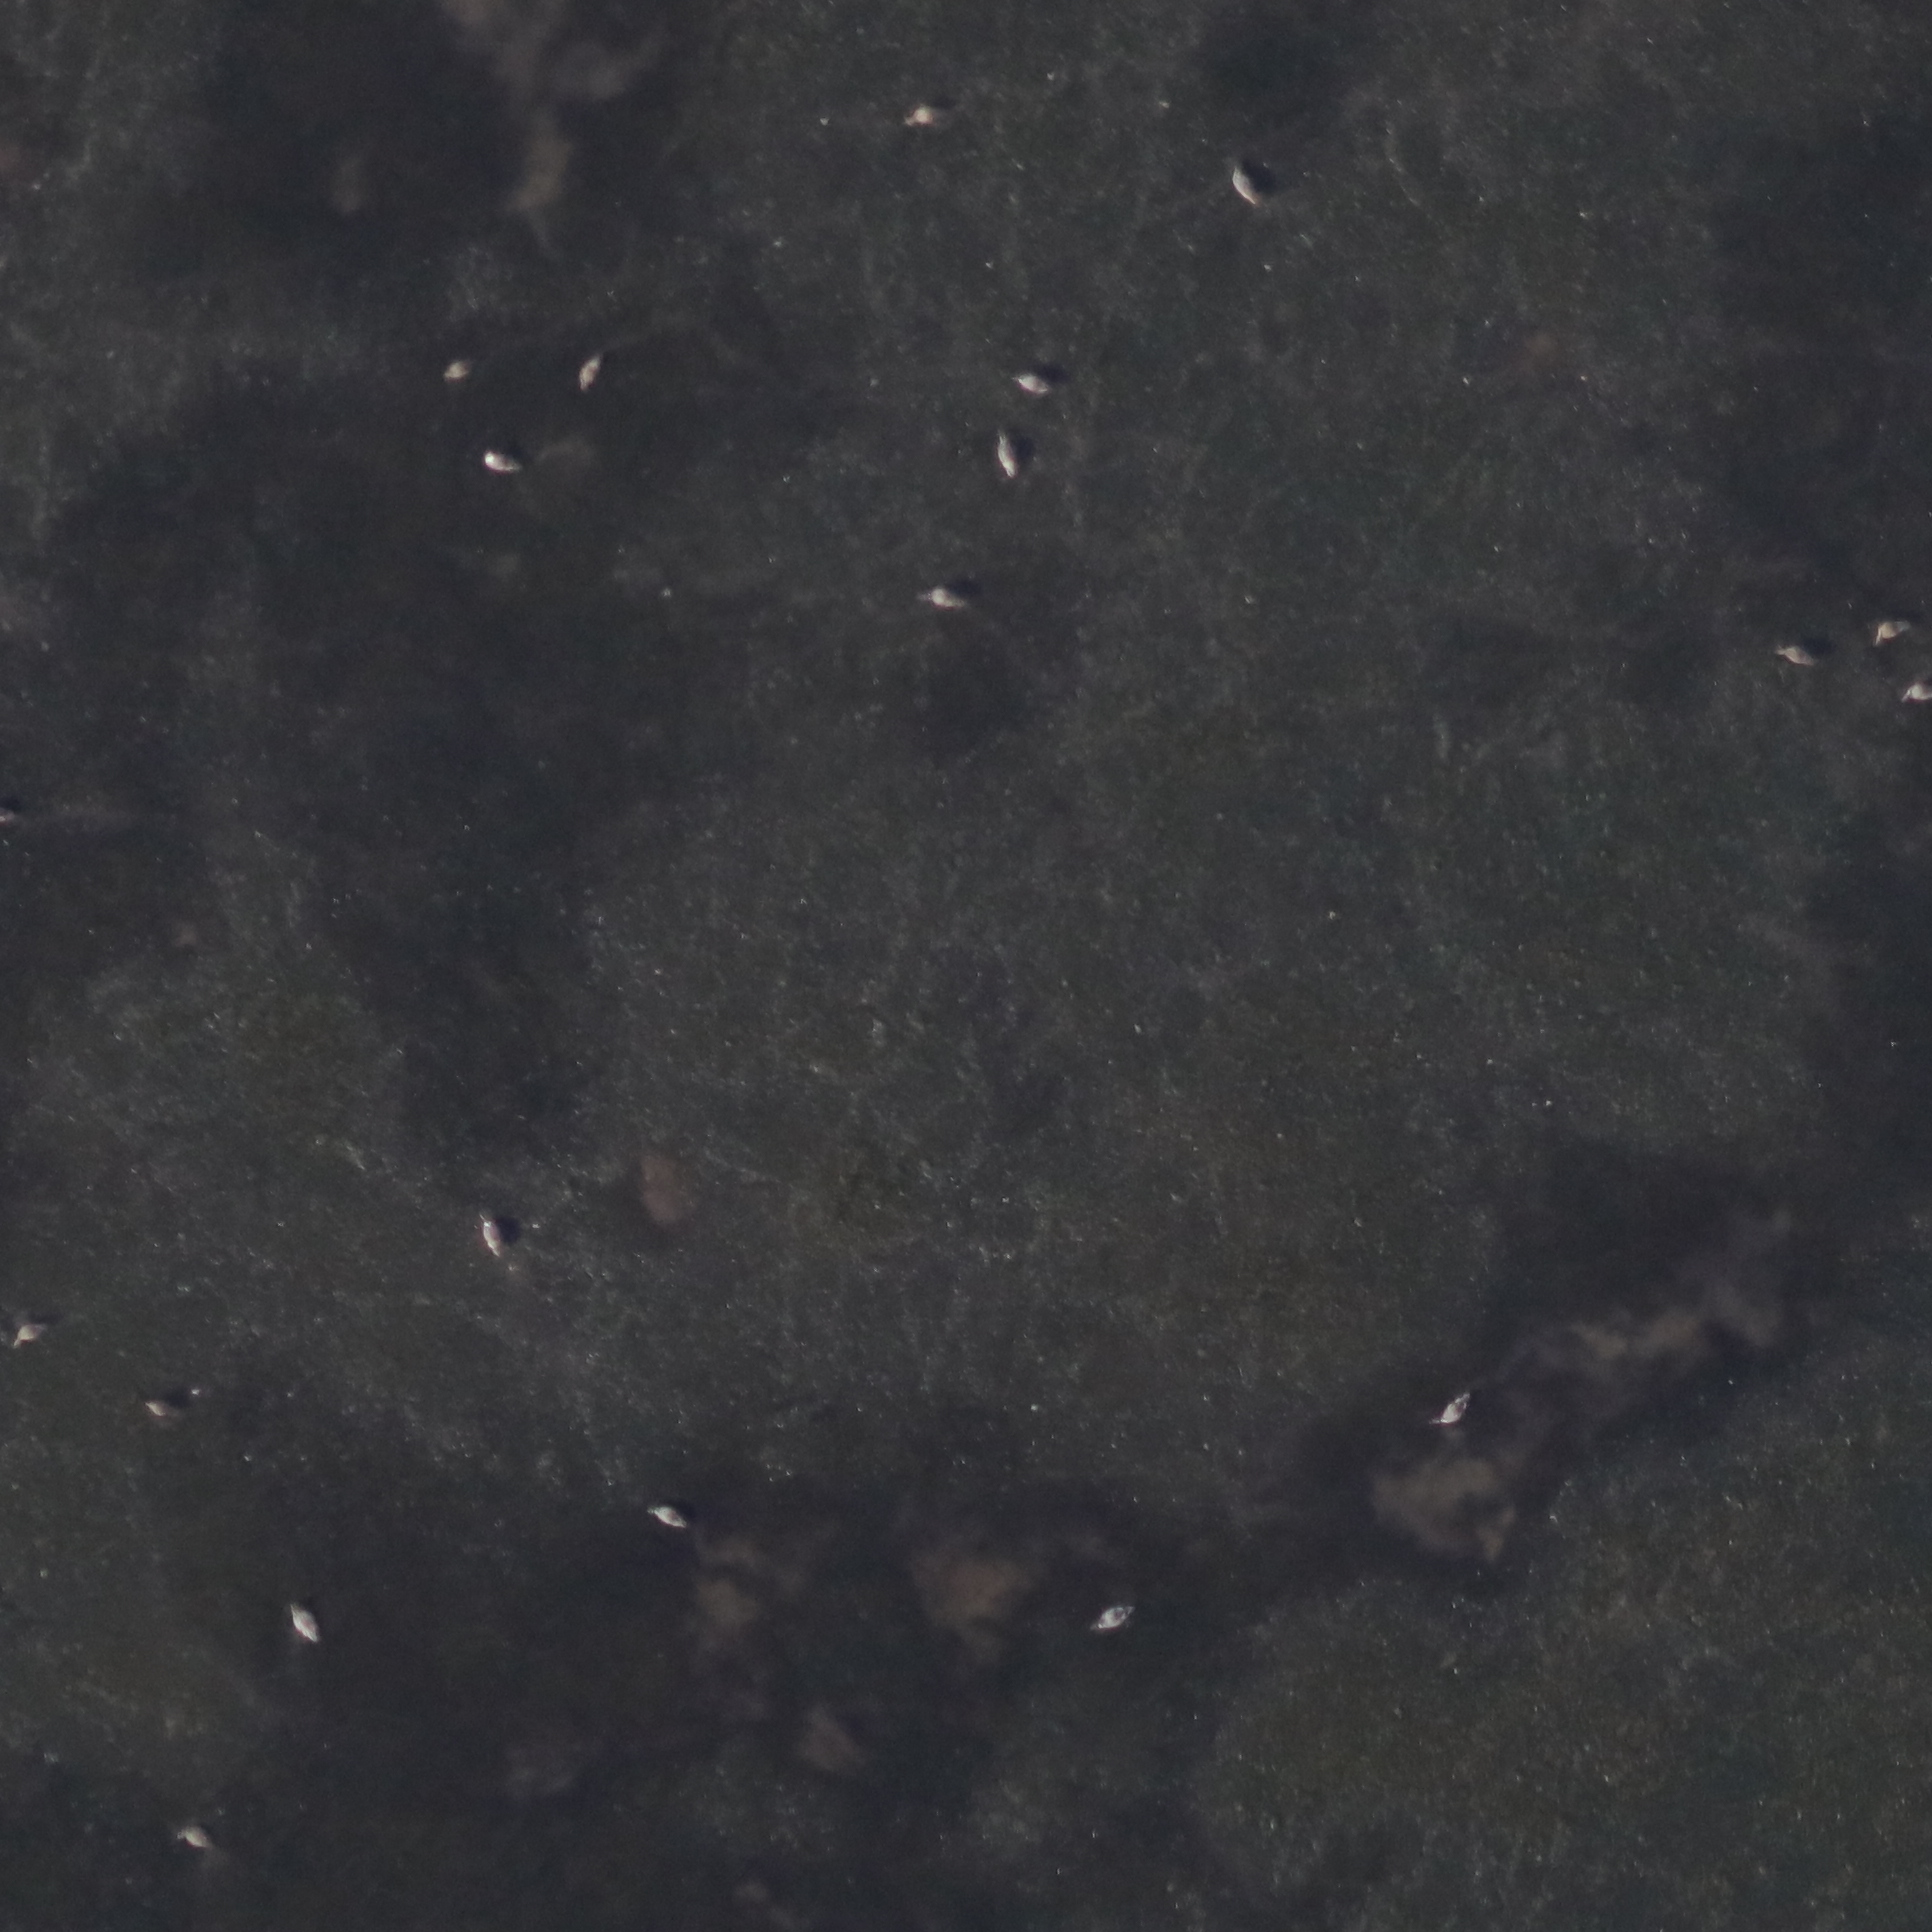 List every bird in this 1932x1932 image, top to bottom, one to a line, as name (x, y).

emperor goose (926, 114)
emperor goose (1250, 186)
emperor goose (458, 368)
emperor goose (592, 370)
emperor goose (1035, 384)
emperor goose (1005, 452)
emperor goose (501, 464)
emperor goose (939, 597)
emperor goose (1890, 626)
emperor goose (1798, 656)
emperor goose (1925, 690)
emperor goose (494, 1239)
emperor goose (27, 1330)
emperor goose (157, 1407)
brant (1453, 1409)
emperor goose (668, 1514)
brant (1114, 1614)
emperor goose (304, 1627)
emperor goose (198, 1840)